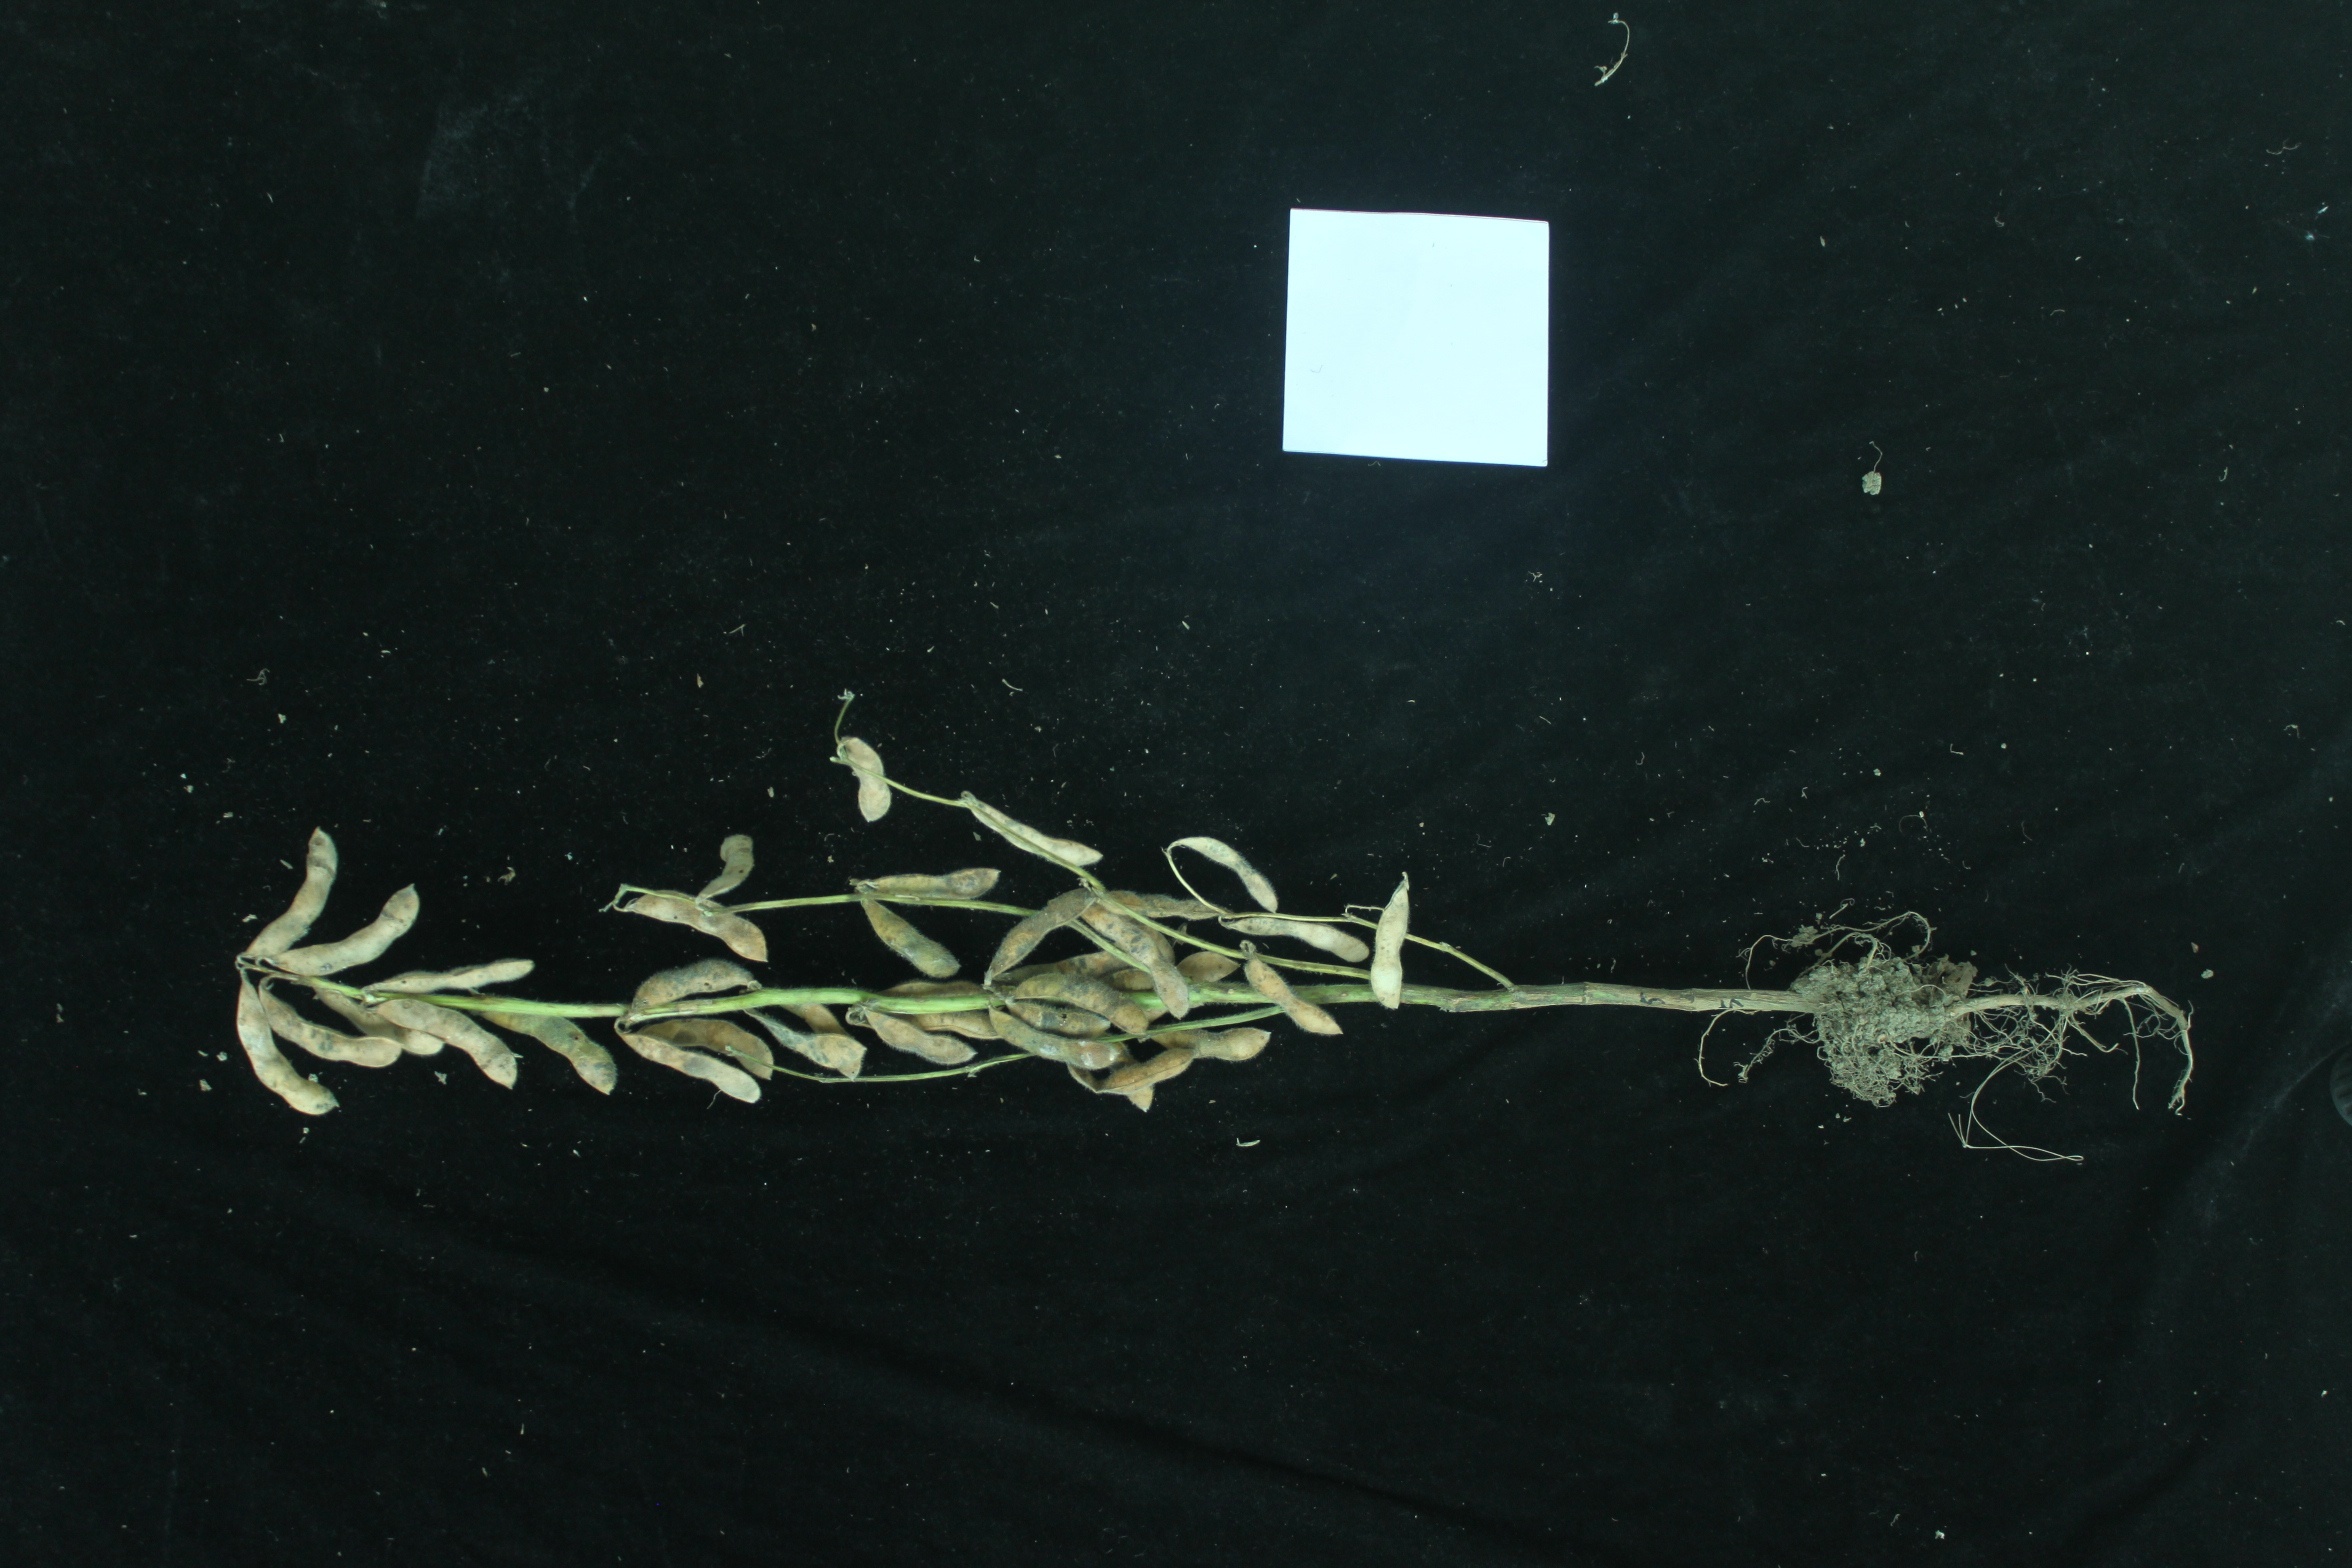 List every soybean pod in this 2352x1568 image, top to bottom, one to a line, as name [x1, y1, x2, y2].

soybean pod [836, 739, 890, 824]
soybean pod [963, 793, 1101, 867]
soybean pod [238, 828, 336, 959]
soybean pod [699, 835, 752, 901]
soybean pod [1169, 837, 1278, 912]
soybean pod [855, 868, 1002, 903]
soybean pod [1371, 875, 1410, 1011]
soybean pod [265, 884, 417, 975]
soybean pod [984, 890, 1093, 987]
soybean pod [623, 891, 766, 964]
soybean pod [1106, 891, 1220, 920]
soybean pod [855, 896, 962, 979]
soybean pod [1083, 903, 1190, 1019]
soybean pod [1221, 919, 1368, 961]
soybean pod [994, 954, 1132, 985]
soybean pod [1112, 954, 1240, 991]
soybean pod [1245, 955, 1343, 1035]
soybean pod [363, 959, 534, 996]
soybean pod [620, 960, 766, 1020]
soybean pod [237, 975, 337, 1117]
soybean pod [1006, 978, 1147, 1035]
soybean pod [881, 982, 983, 997]
soybean pod [258, 984, 403, 1068]
soybean pod [313, 987, 443, 1056]
soybean pod [364, 999, 517, 1090]
soybean pod [781, 1001, 847, 1037]
soybean pod [1004, 1004, 1111, 1038]
soybean pod [987, 1009, 1124, 1069]
soybean pod [476, 1011, 616, 1098]
soybean pod [745, 1011, 868, 1082]
soybean pod [864, 1011, 978, 1064]
soybean pod [894, 1011, 996, 1040]
soybean pod [636, 1020, 775, 1081]
soybean pod [613, 1026, 760, 1103]
soybean pod [1142, 1028, 1270, 1063]
soybean pod [1097, 1045, 1195, 1093]
soybean pod [1124, 1085, 1151, 1113]